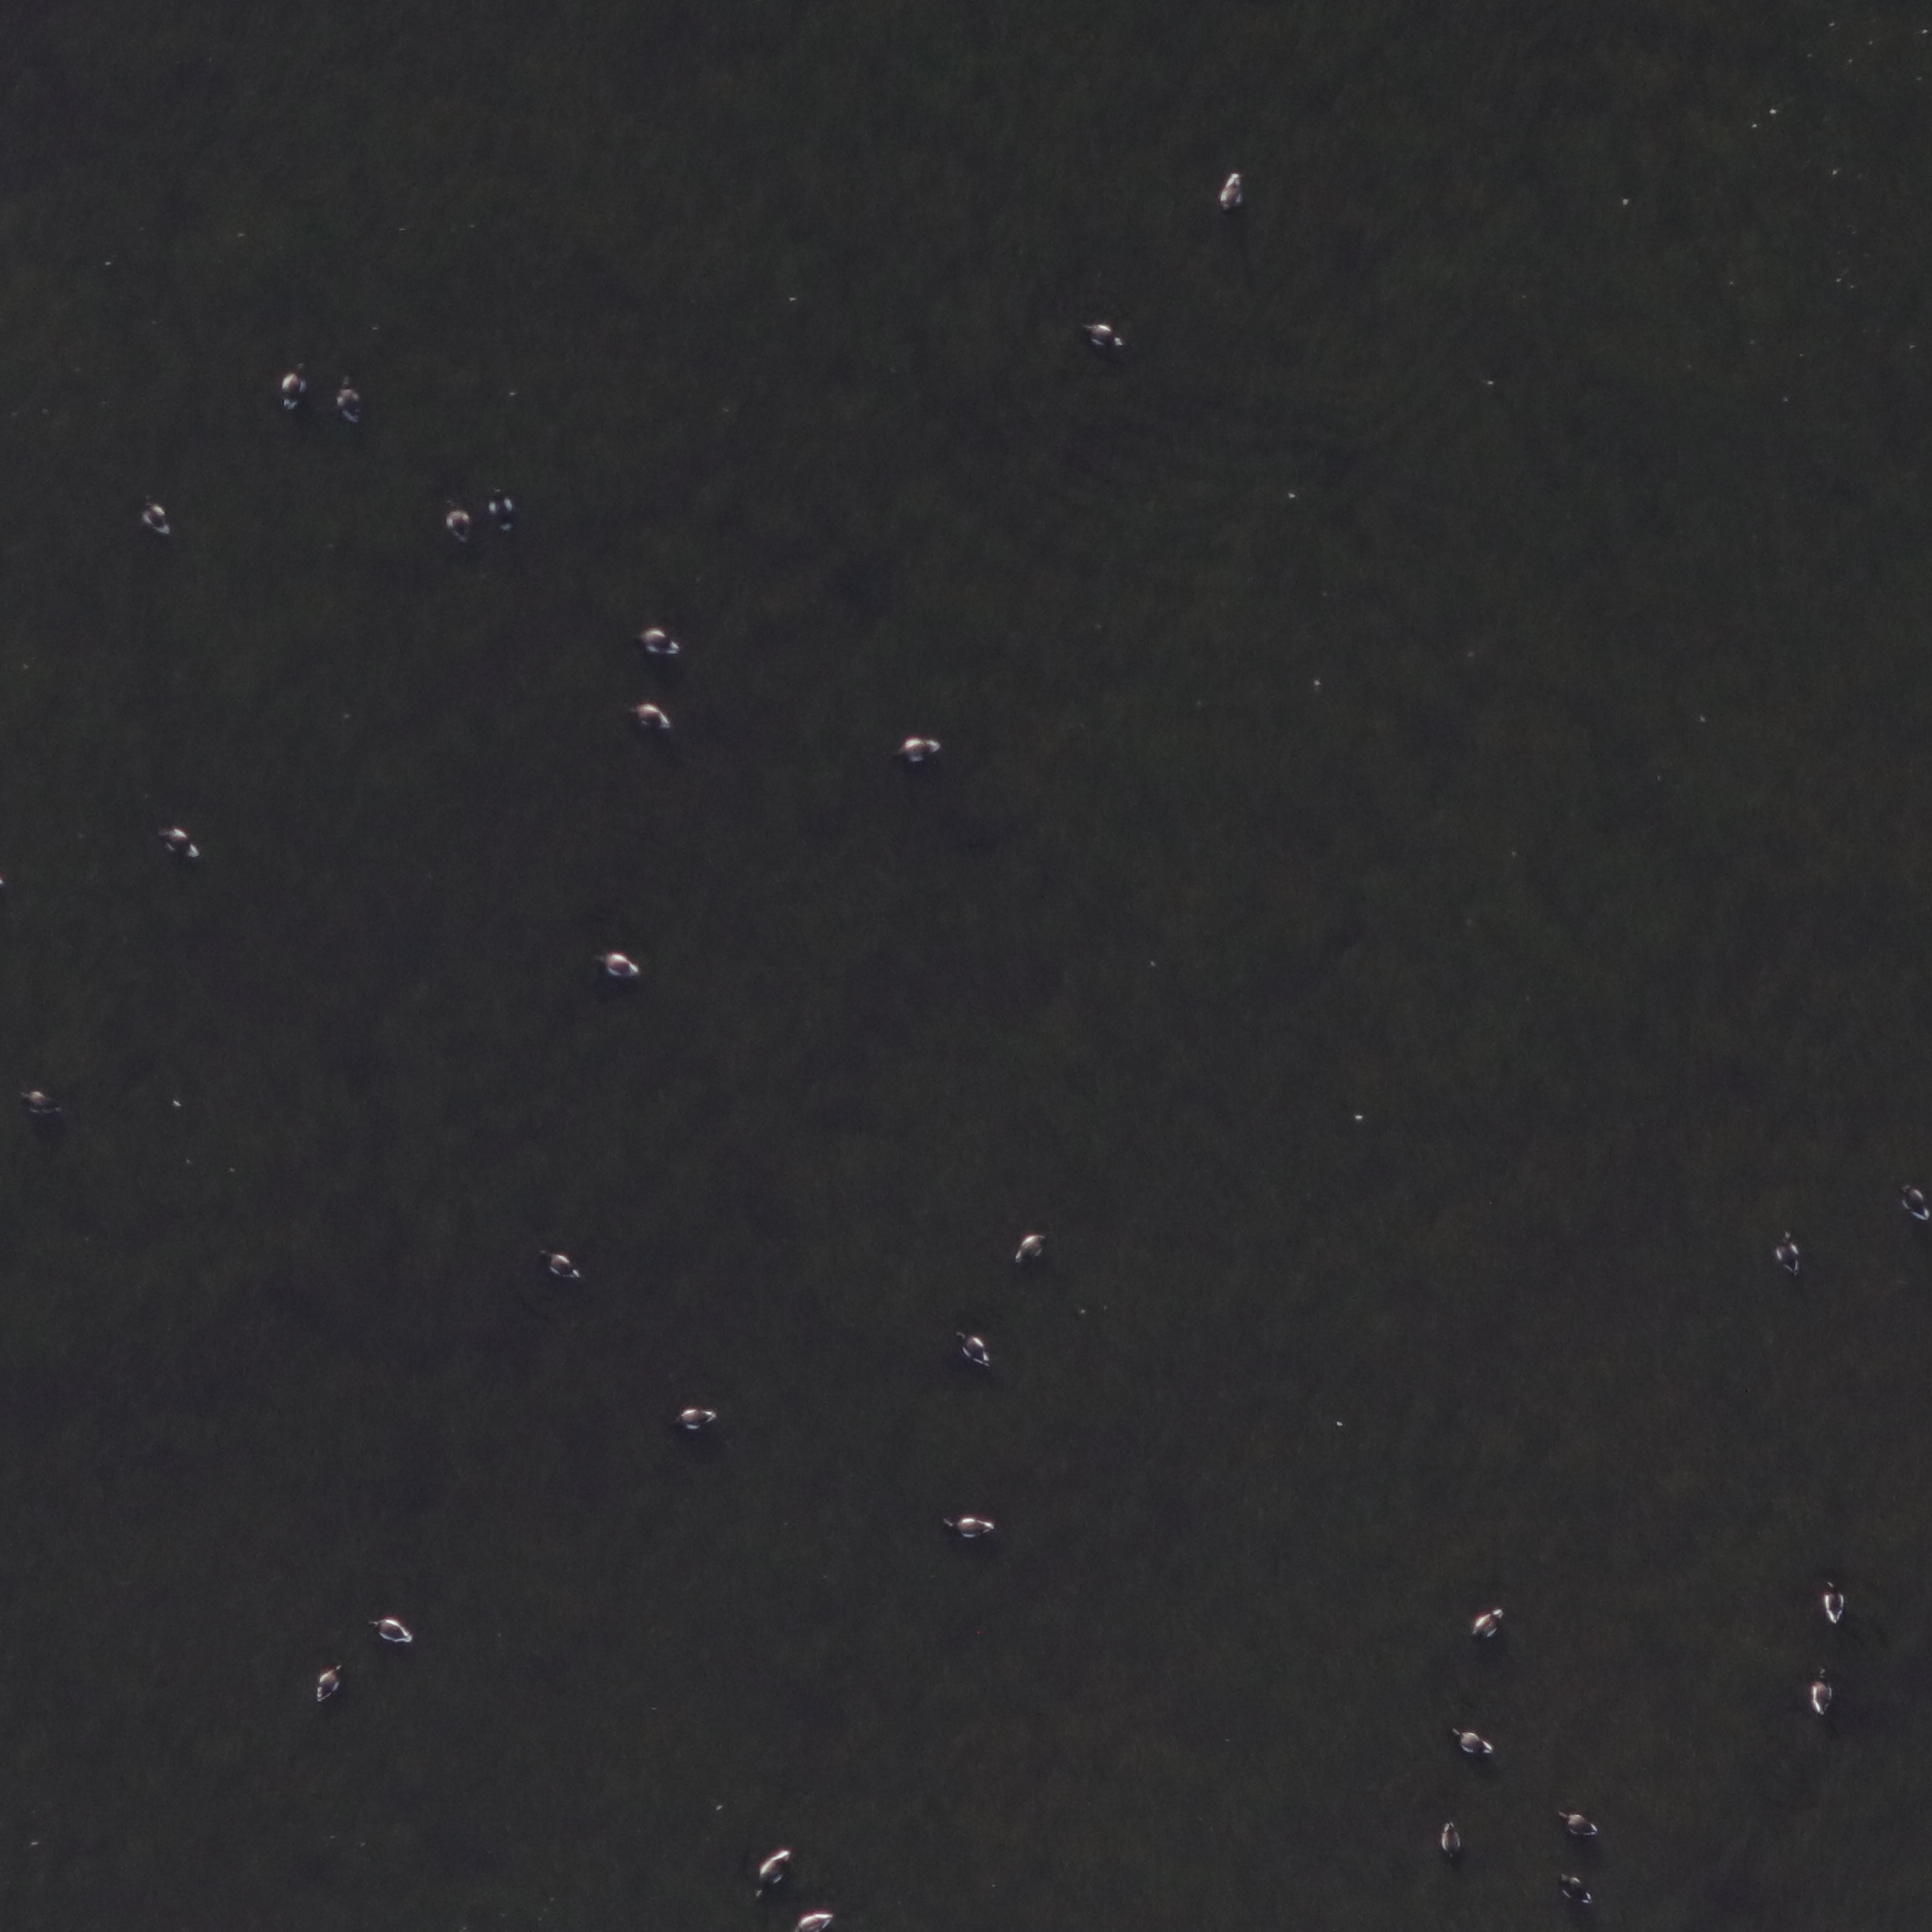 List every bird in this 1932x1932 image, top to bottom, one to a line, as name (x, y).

brant (1232, 191)
brant (1103, 336)
brant (293, 388)
brant (349, 403)
brant (455, 515)
brant (504, 515)
brant (159, 519)
brant (658, 643)
brant (659, 717)
brant (914, 755)
brant (182, 843)
brant (618, 967)
brant (34, 1101)
brant (1916, 1202)
brant (1032, 1251)
brant (1789, 1252)
brant (560, 1263)
brant (977, 1352)
brant (690, 1417)
brant (971, 1529)
brant (1832, 1603)
brant (1487, 1626)
brant (391, 1632)
brant (329, 1681)
brant (1824, 1694)
brant (1474, 1744)
brant (1579, 1825)
brant (1454, 1840)
brant (775, 1869)
brant (1578, 1888)
brant (812, 1926)